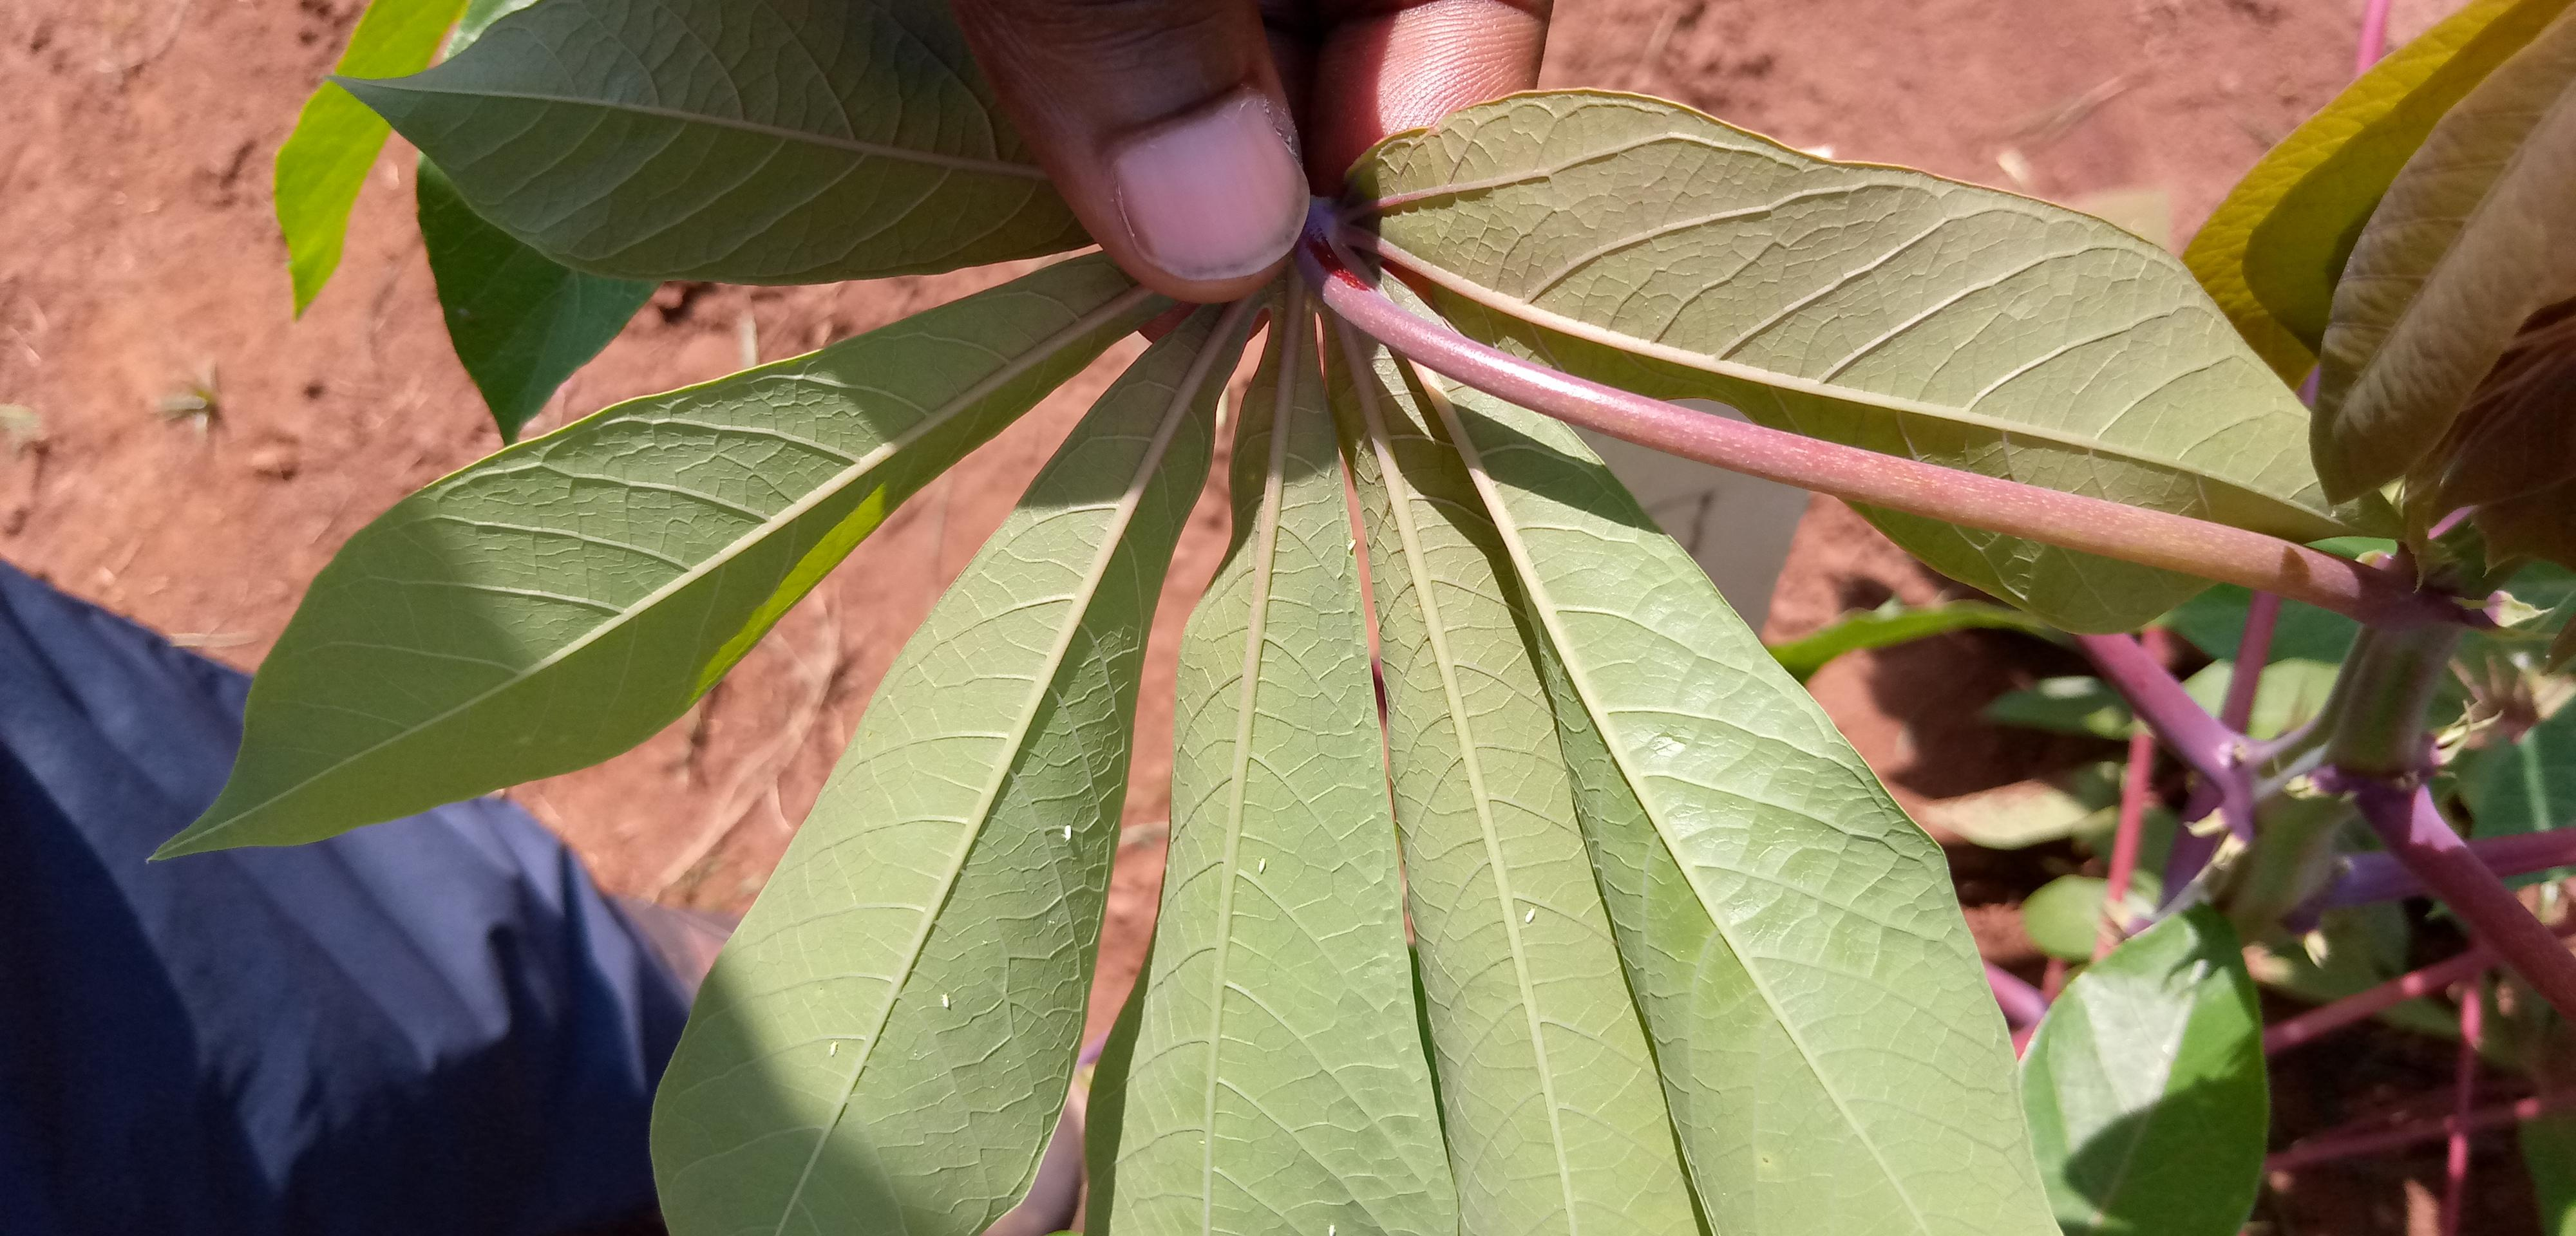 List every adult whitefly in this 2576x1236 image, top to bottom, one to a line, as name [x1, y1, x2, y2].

whitefly [1333, 519, 1374, 570]
whitefly [1047, 802, 1078, 859]
whitefly [1245, 843, 1279, 890]
whitefly [1506, 895, 1544, 941]
whitefly [934, 980, 972, 1036]
whitefly [815, 1031, 851, 1067]
whitefly [1312, 1206, 1359, 1236]